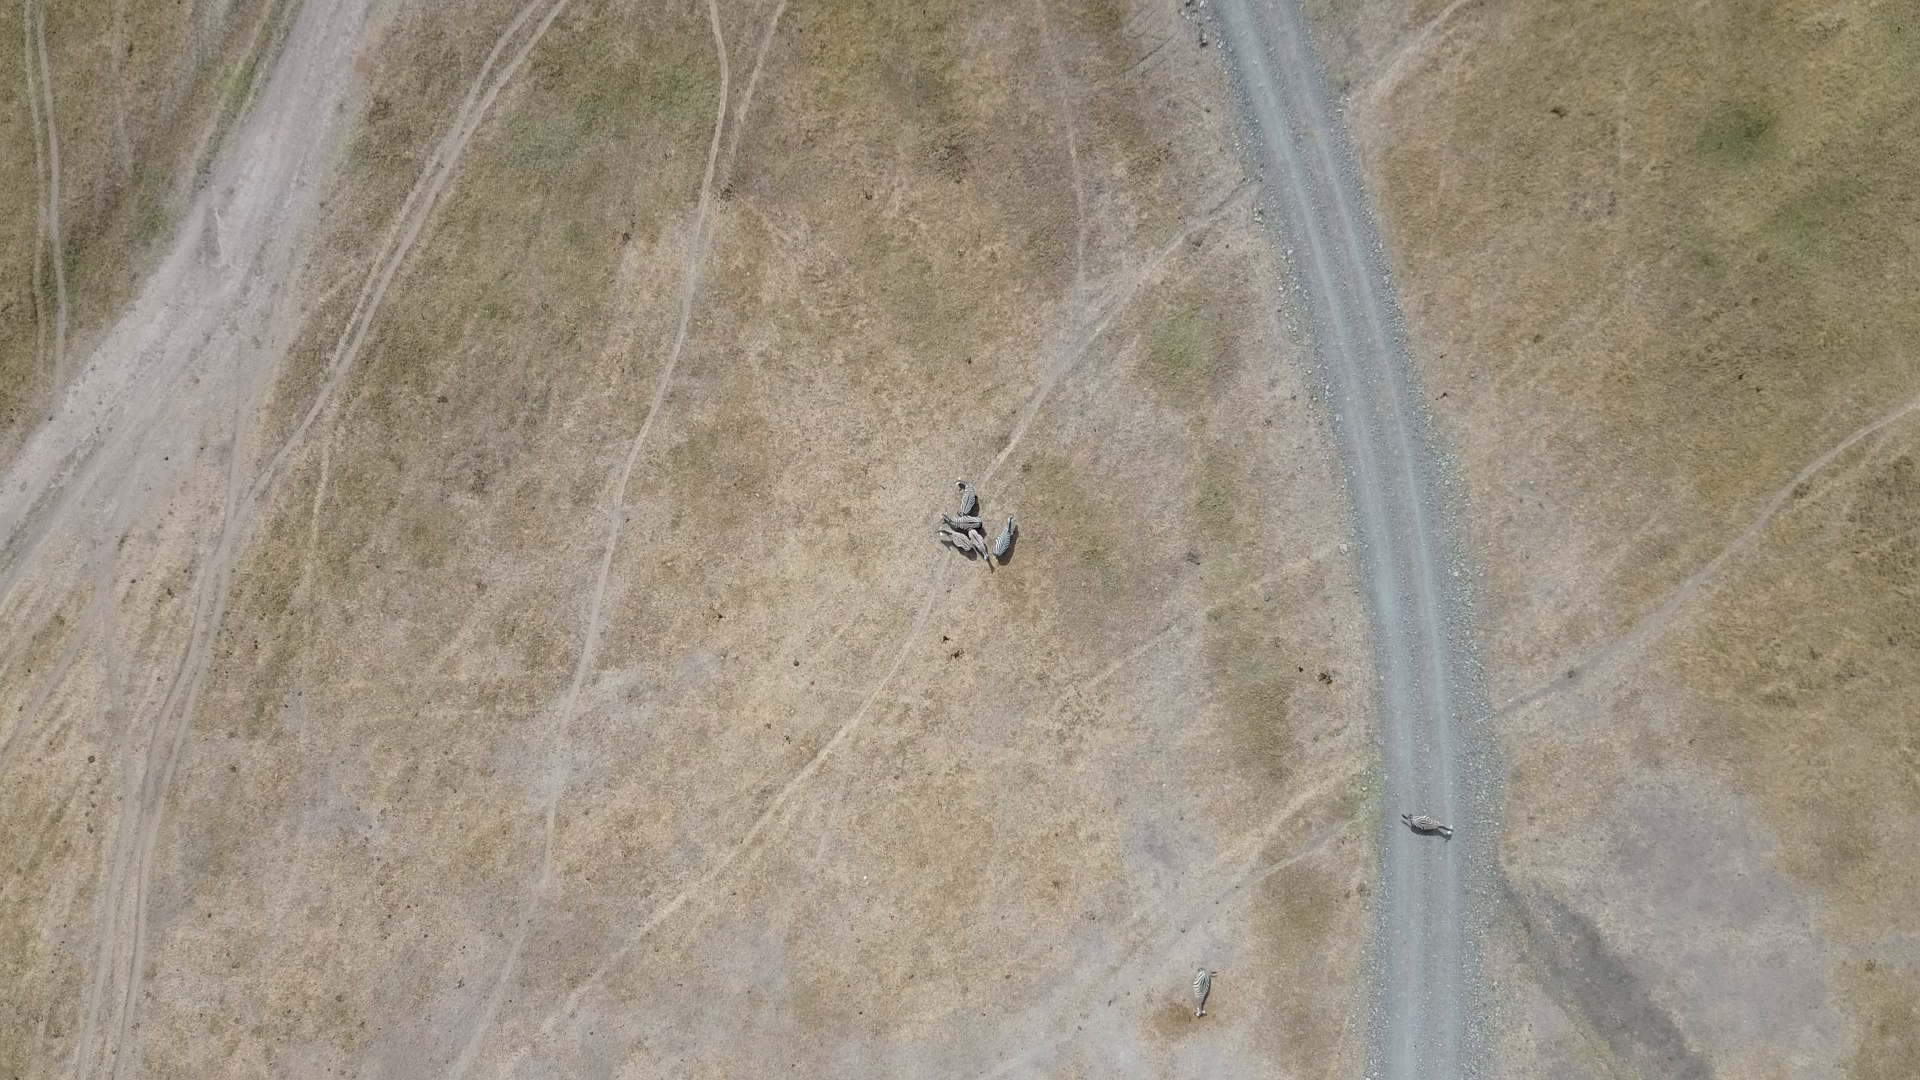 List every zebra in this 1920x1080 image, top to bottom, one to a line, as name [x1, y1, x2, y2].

zebra [957, 479, 977, 514]
zebra [940, 512, 982, 530]
zebra [993, 517, 1013, 558]
zebra [939, 523, 973, 551]
zebra [968, 530, 989, 560]
zebra [1401, 813, 1455, 835]
zebra [1192, 969, 1213, 1017]